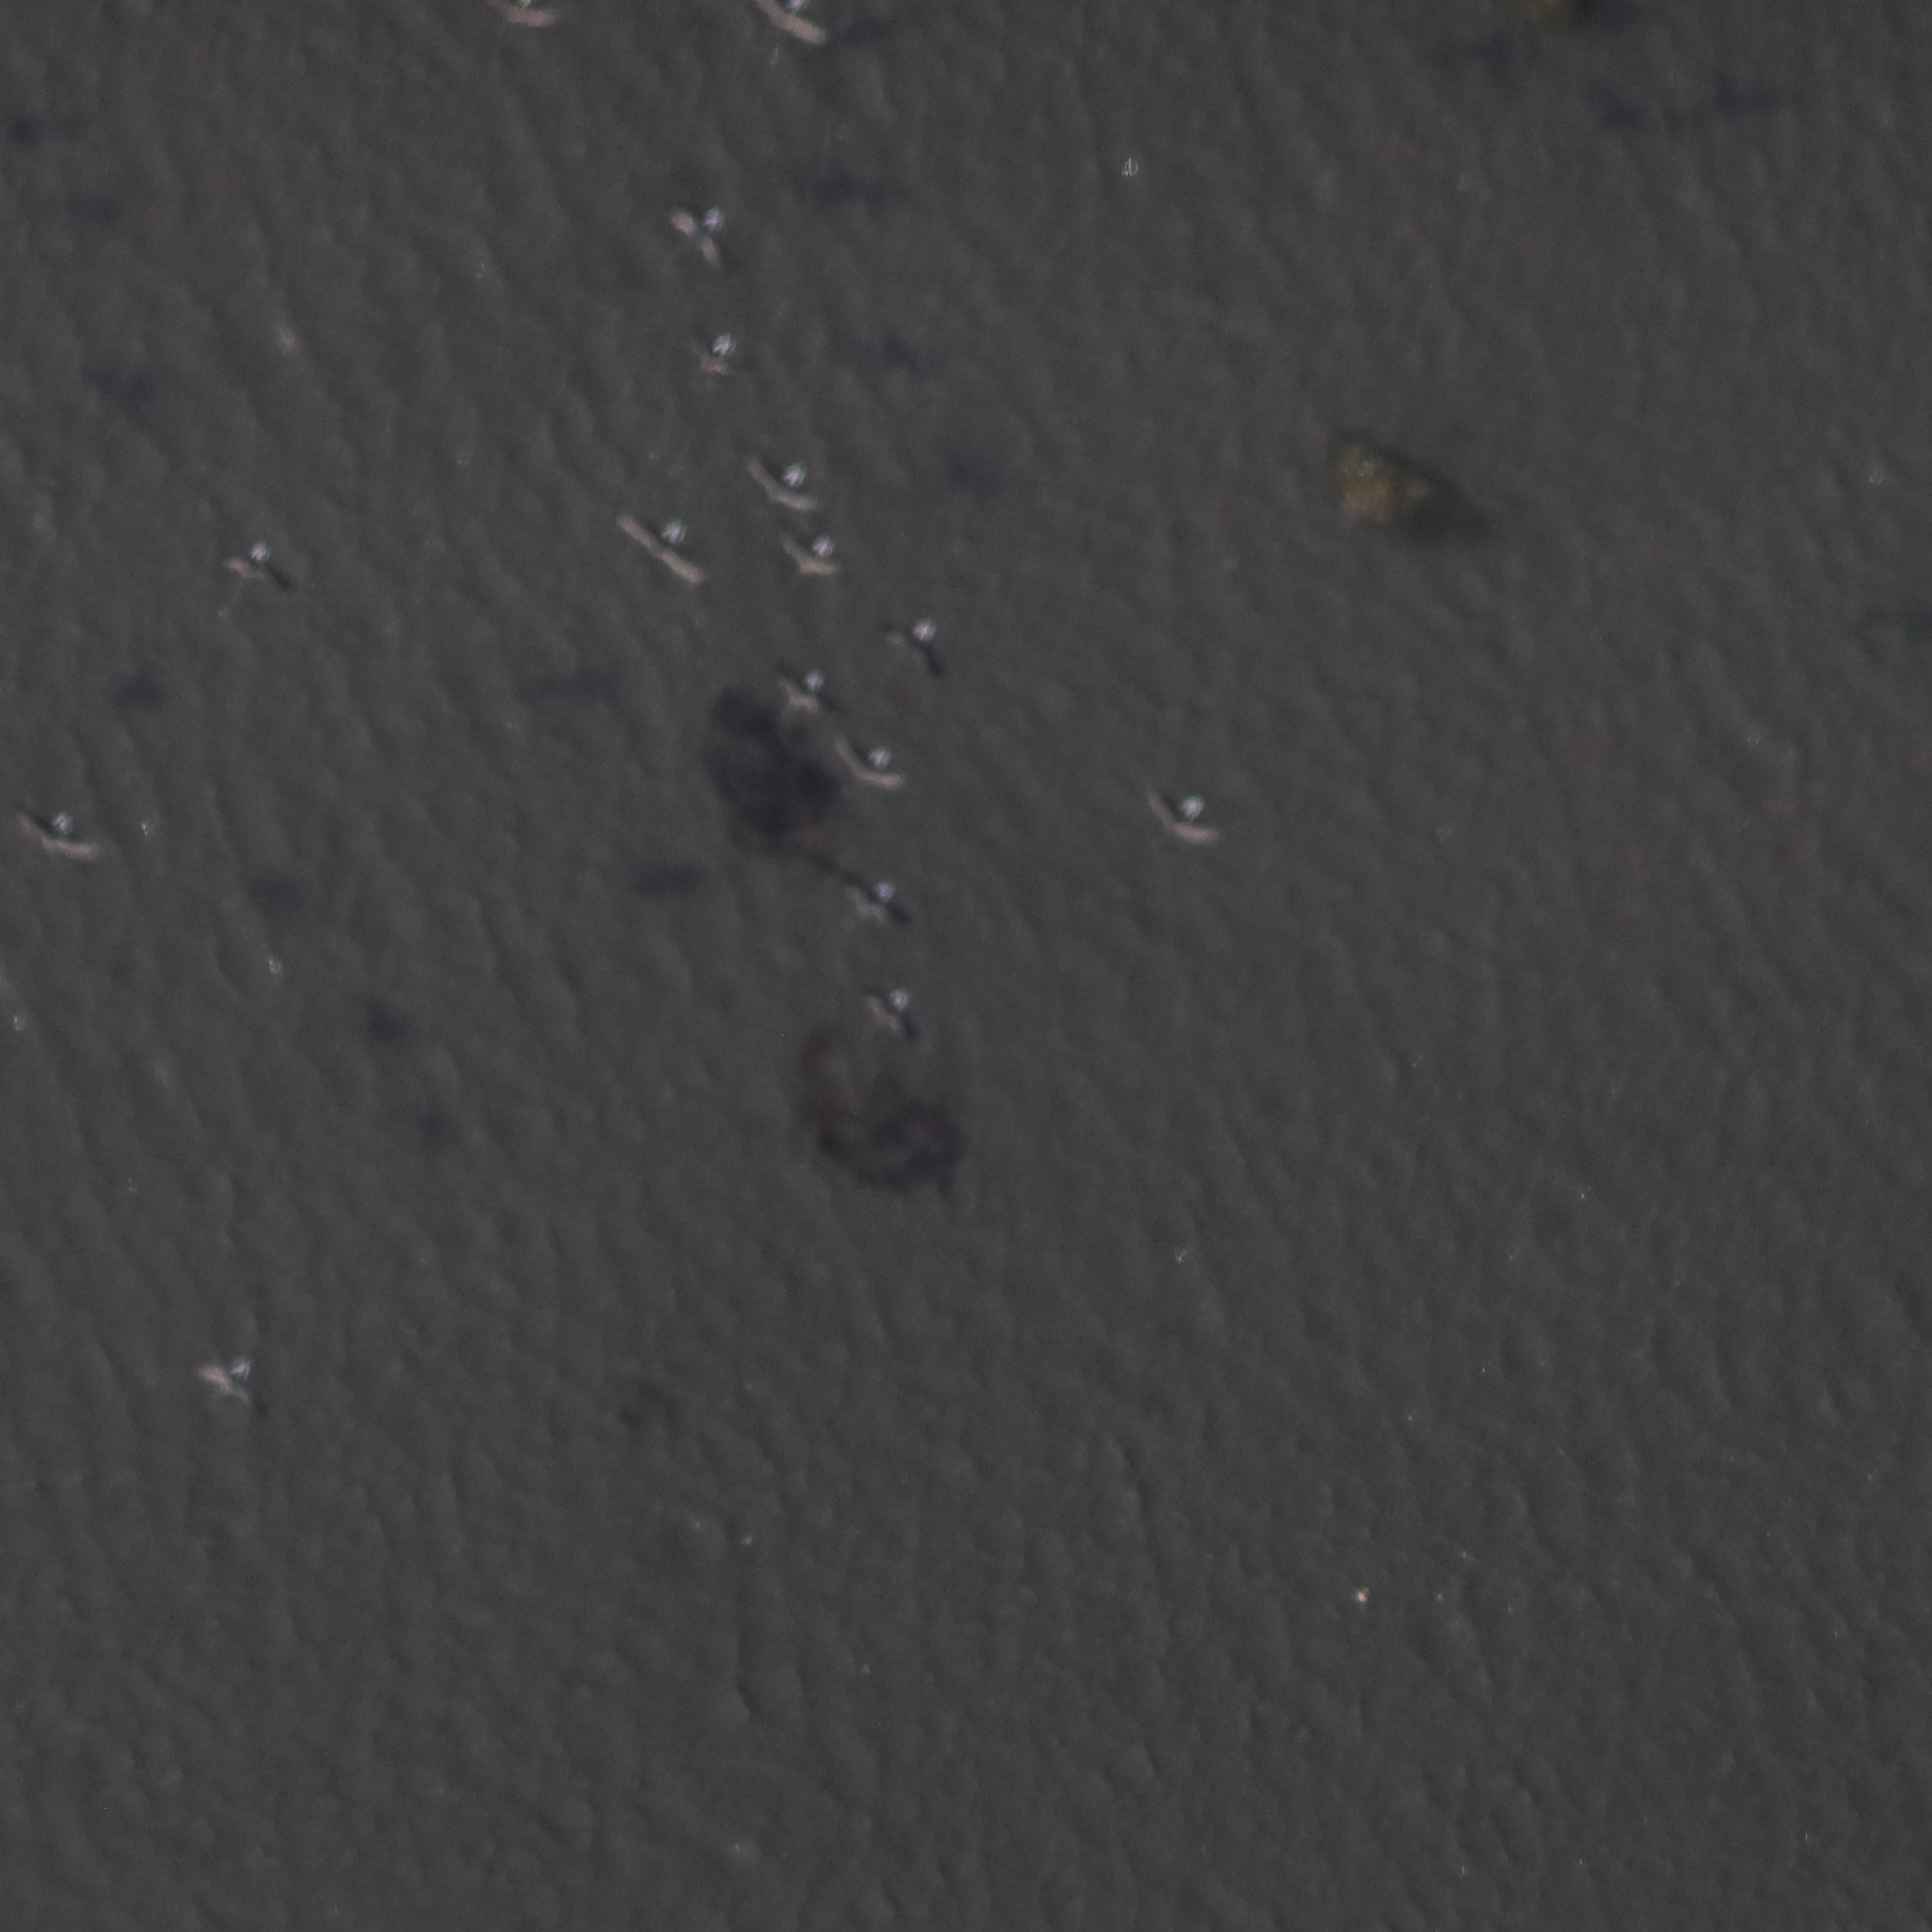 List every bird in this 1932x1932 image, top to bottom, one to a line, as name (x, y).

brant (520, 12)
brant (785, 17)
brant (702, 233)
brant (715, 360)
brant (789, 488)
brant (662, 545)
brant (817, 558)
brant (246, 571)
brant (917, 643)
brant (800, 700)
brant (867, 764)
brant (1175, 822)
brant (55, 843)
brant (871, 906)
brant (889, 1012)
brant (230, 1385)